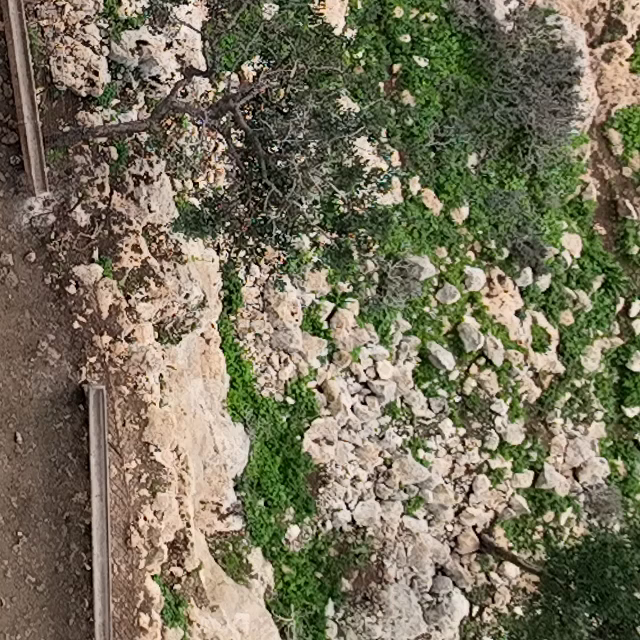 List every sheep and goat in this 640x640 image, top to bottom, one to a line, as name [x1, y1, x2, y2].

None